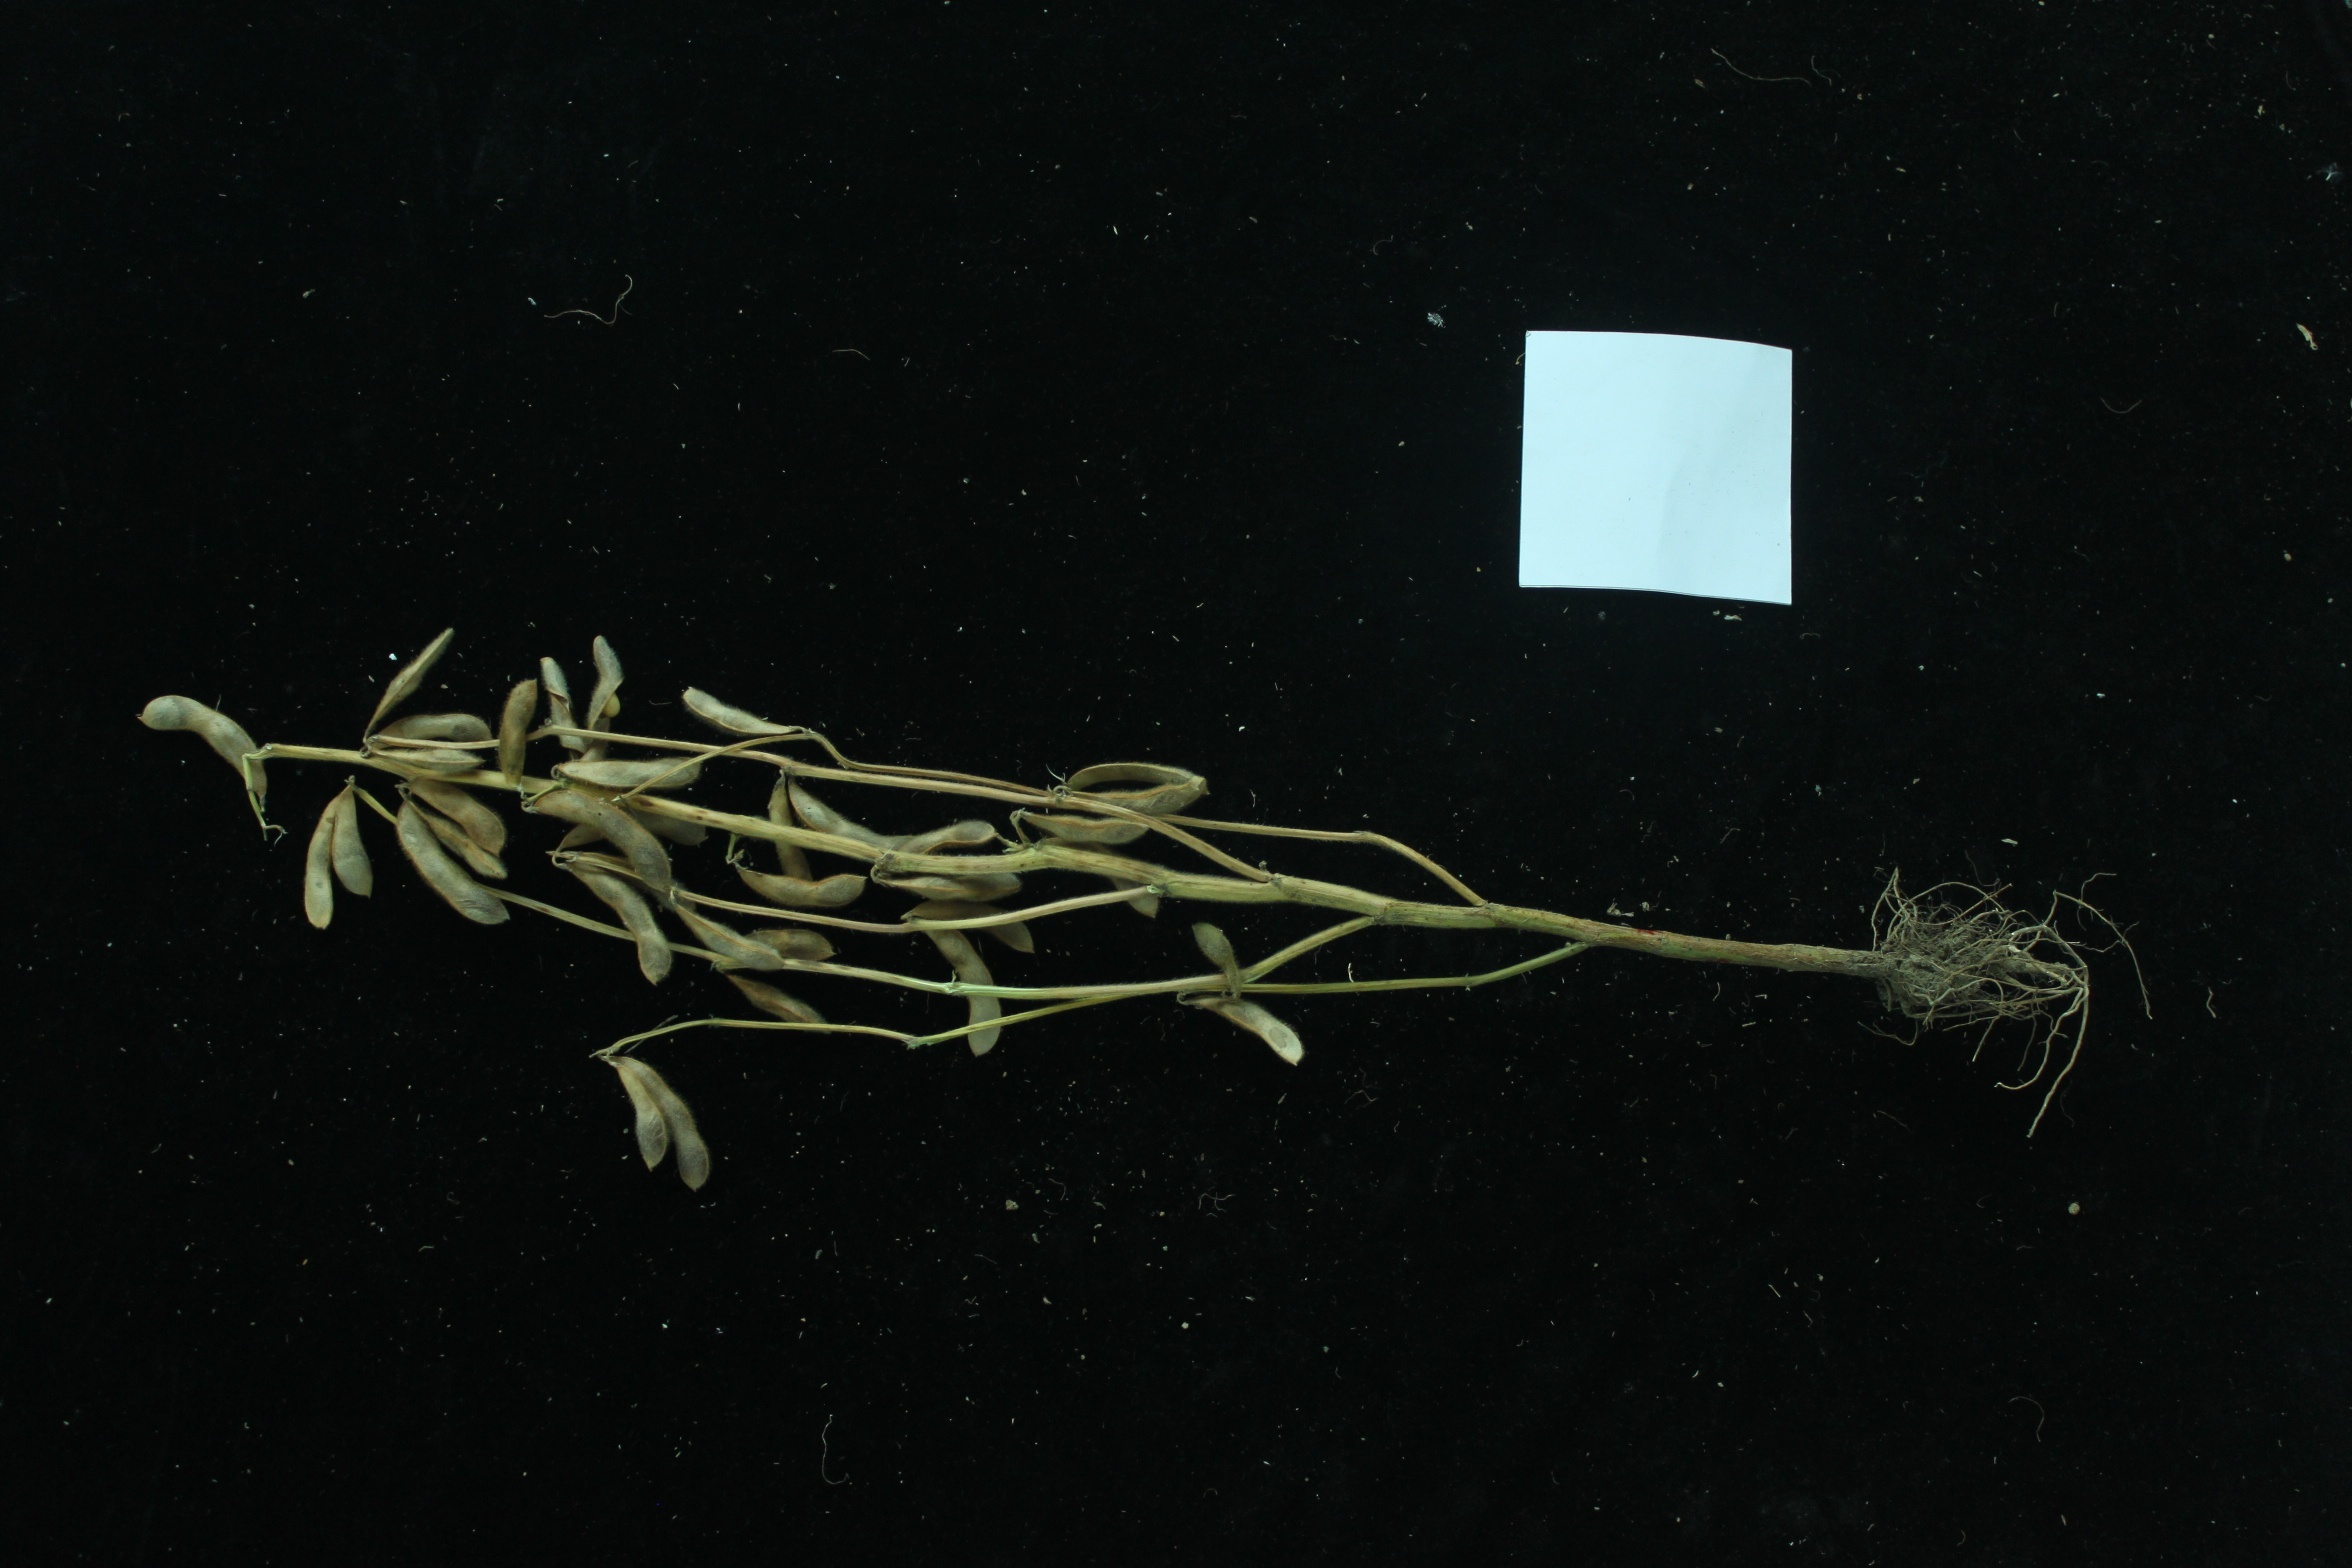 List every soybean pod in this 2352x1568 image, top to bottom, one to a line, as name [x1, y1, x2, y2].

soybean pod [362, 629, 454, 738]
soybean pod [499, 680, 536, 780]
soybean pod [681, 686, 796, 738]
soybean pod [135, 697, 266, 812]
soybean pod [363, 713, 493, 750]
soybean pod [378, 749, 483, 777]
soybean pod [553, 759, 699, 789]
soybean pod [1067, 763, 1204, 790]
soybean pod [769, 772, 815, 885]
soybean pod [789, 777, 915, 850]
soybean pod [403, 782, 505, 857]
soybean pod [1071, 782, 1201, 818]
soybean pod [526, 788, 672, 888]
soybean pod [406, 795, 508, 880]
soybean pod [304, 797, 342, 928]
soybean pod [395, 804, 511, 926]
soybean pod [619, 805, 706, 845]
soybean pod [1021, 811, 1148, 844]
soybean pod [894, 822, 994, 856]
soybean pod [1036, 835, 1159, 919]
soybean pod [546, 851, 693, 915]
soybean pod [558, 867, 672, 984]
soybean pod [735, 867, 865, 909]
soybean pod [873, 874, 1023, 903]
soybean pod [670, 903, 785, 970]
soybean pod [900, 904, 1033, 953]
soybean pod [1191, 924, 1239, 1004]
soybean pod [746, 930, 836, 961]
soybean pod [926, 931, 1002, 1057]
soybean pod [725, 977, 825, 1024]
soybean pod [1181, 997, 1303, 1066]
soybean pod [619, 1057, 711, 1191]
soybean pod [613, 1058, 667, 1170]